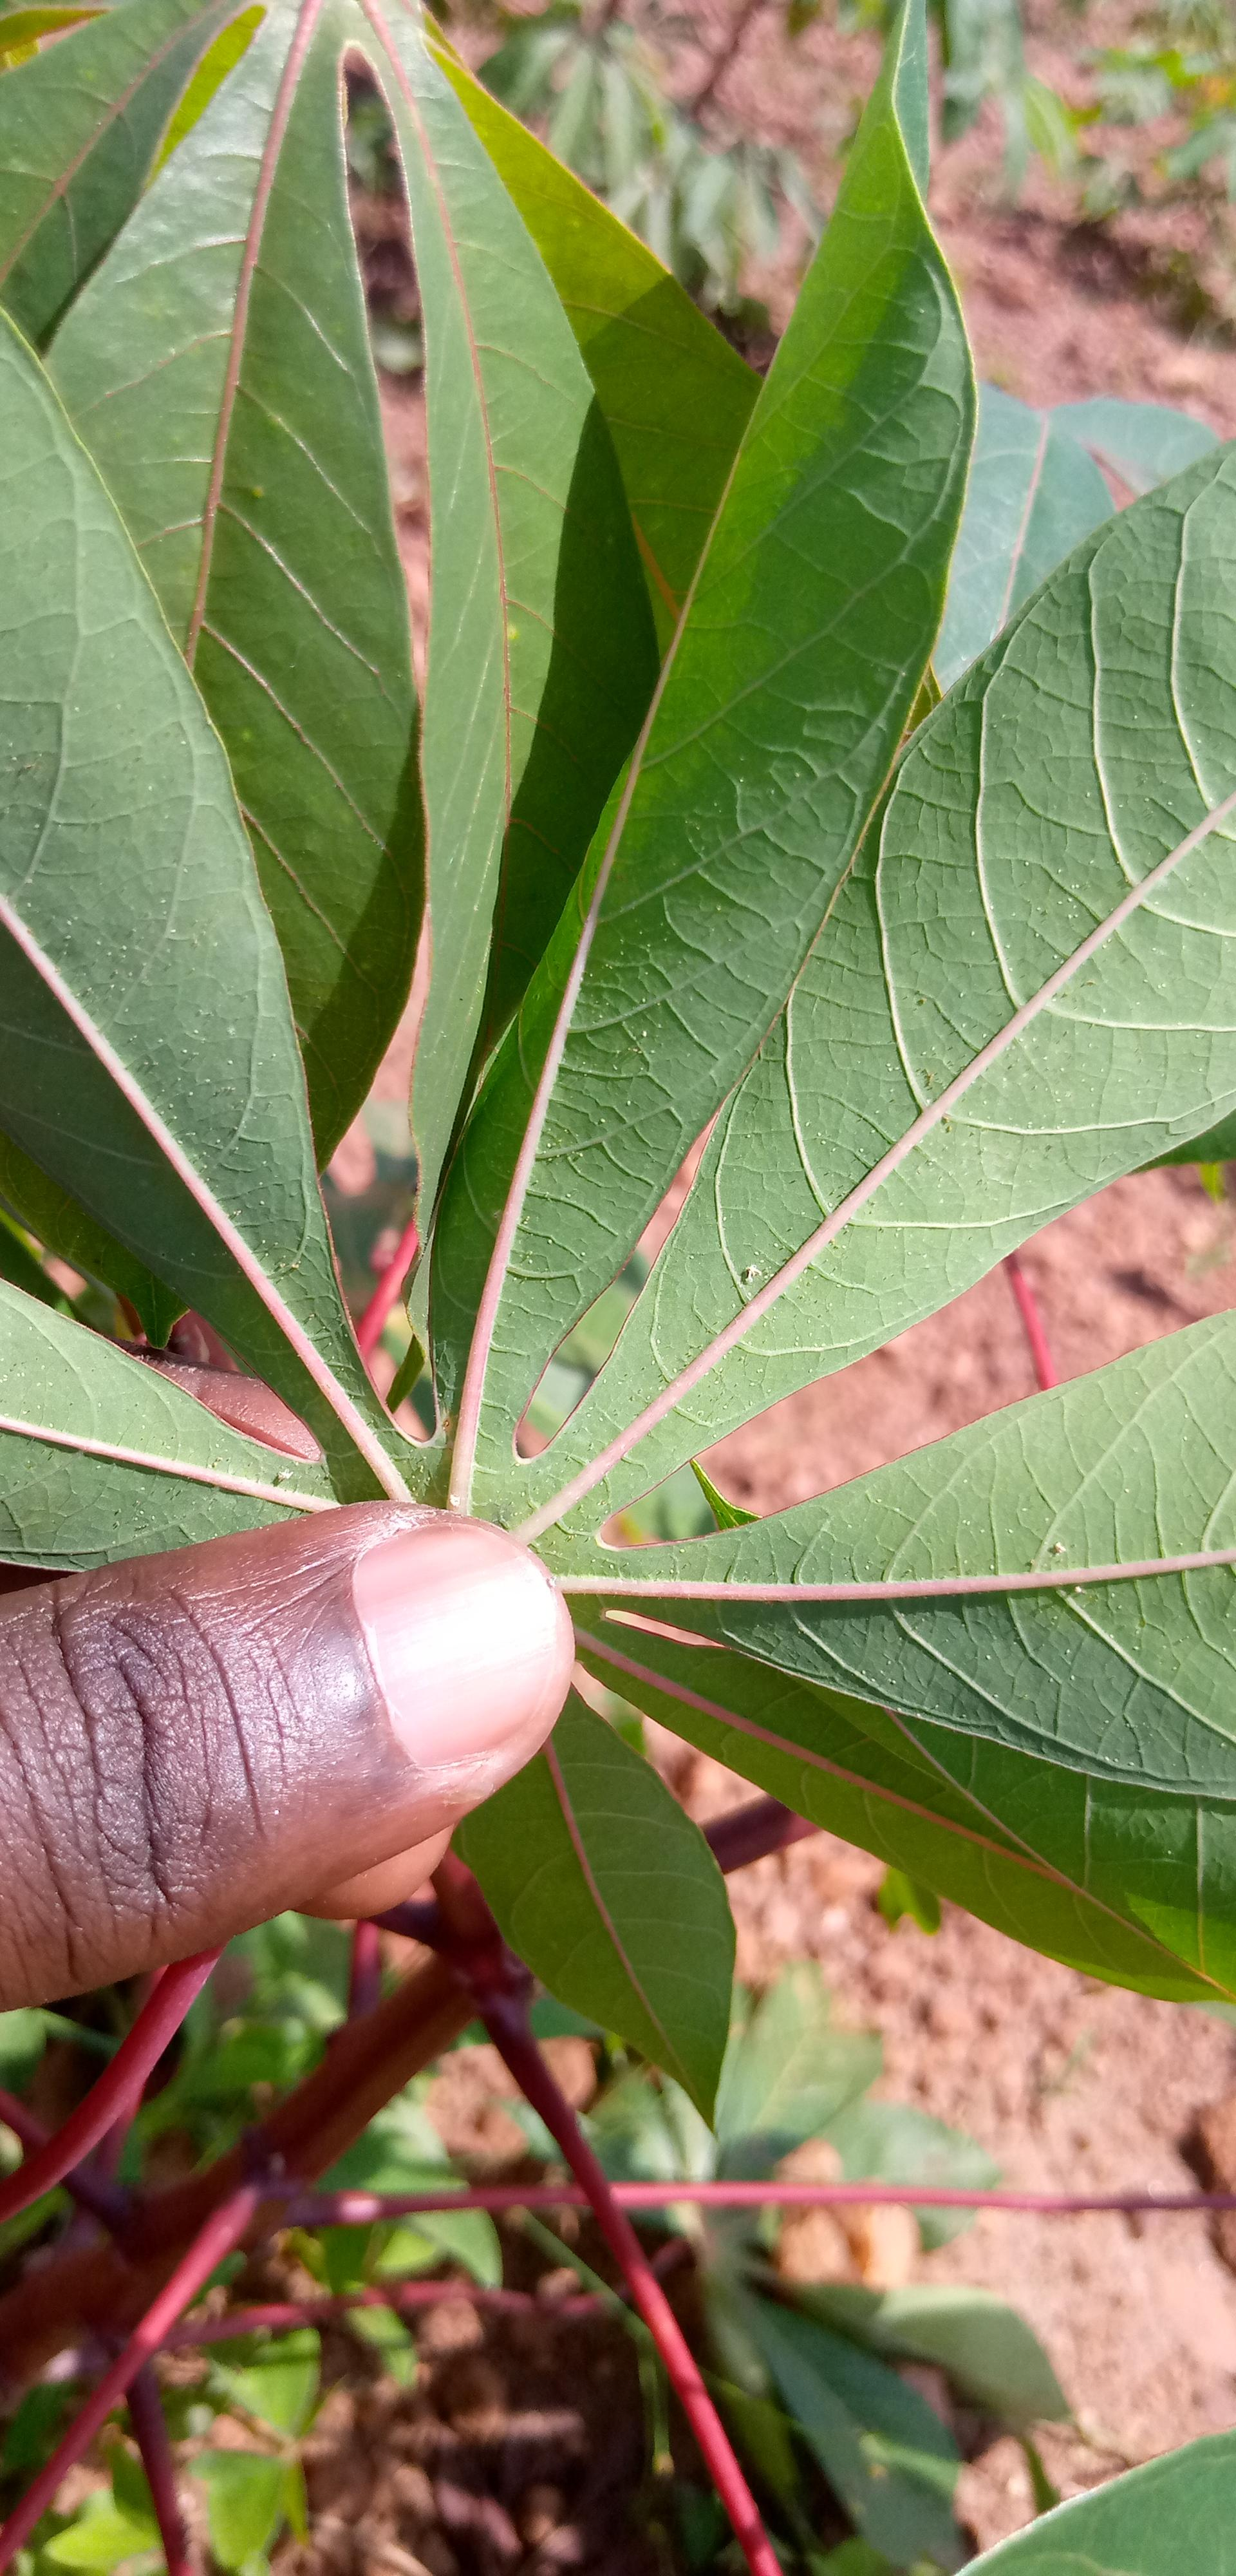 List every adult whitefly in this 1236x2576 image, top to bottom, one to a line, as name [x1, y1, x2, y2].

whitefly [744, 1265, 763, 1285]
whitefly [277, 1466, 294, 1484]
whitefly [1053, 1540, 1068, 1554]